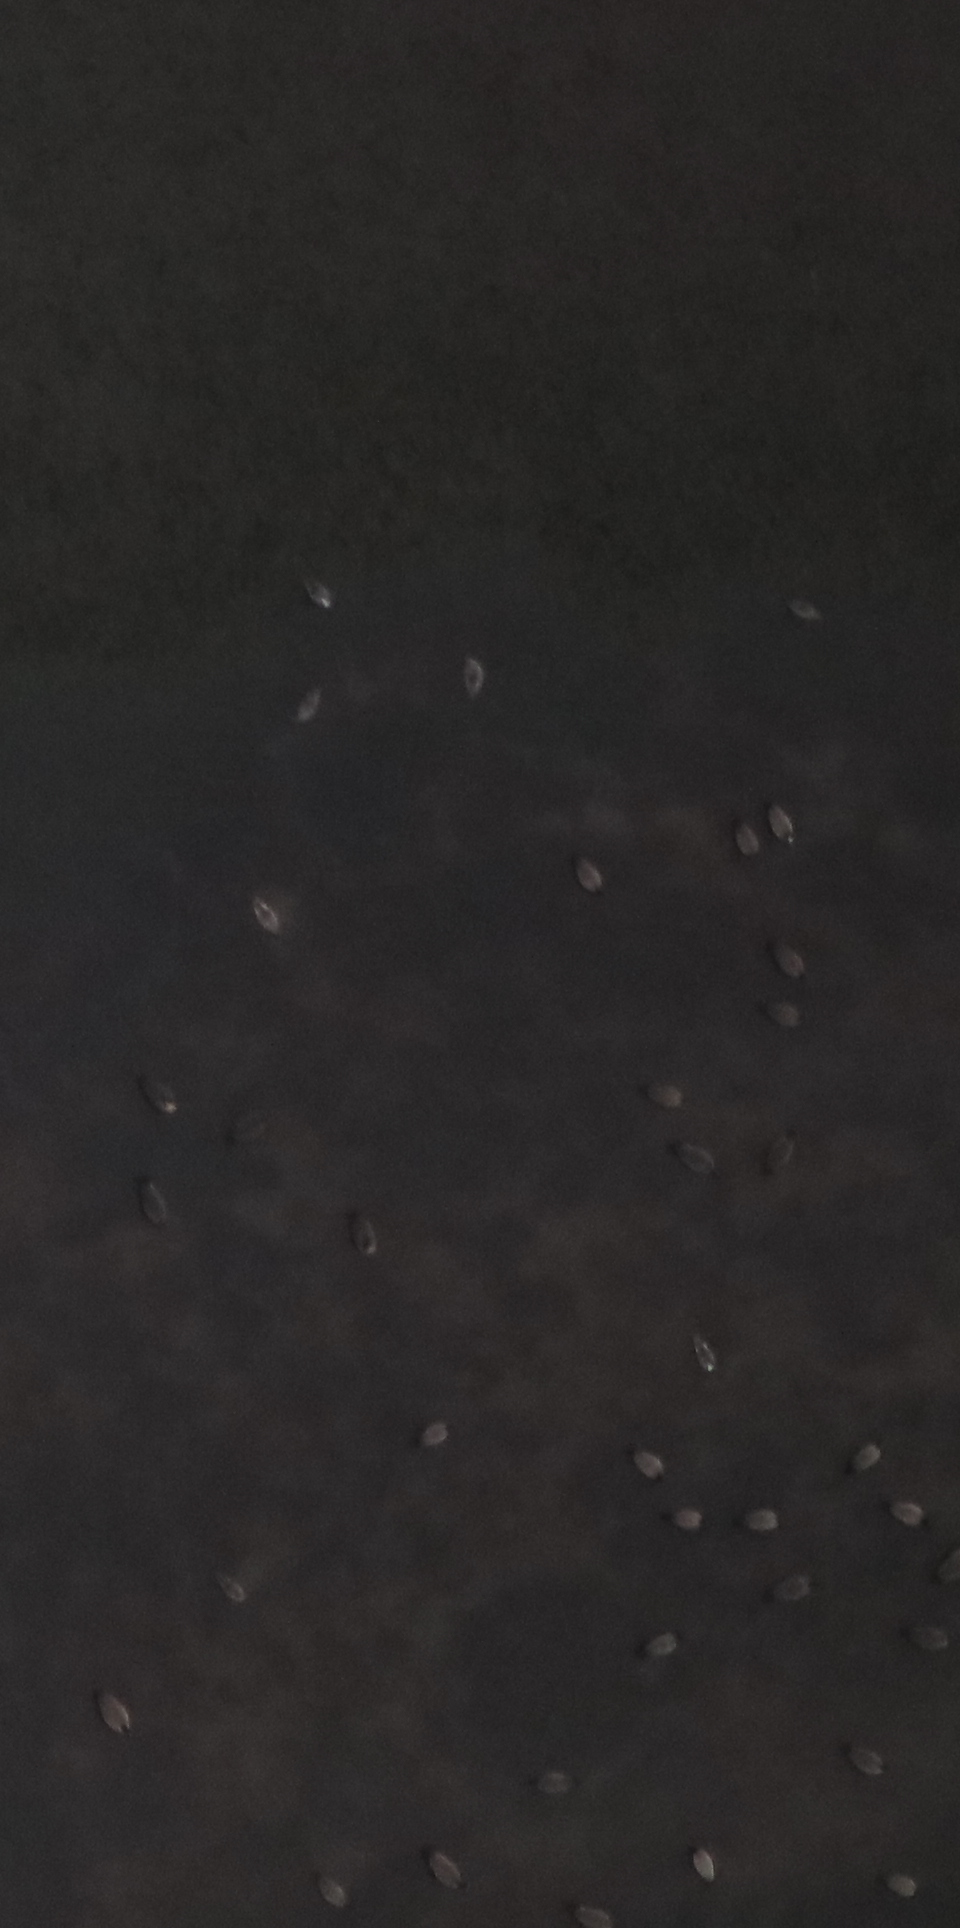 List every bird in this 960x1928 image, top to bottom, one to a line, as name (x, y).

brant (321, 598)
brant (802, 606)
brant (475, 680)
brant (310, 711)
Canada goose (776, 821)
Canada goose (750, 838)
Canada goose (588, 877)
brant (267, 919)
Canada goose (785, 962)
Canada goose (788, 1016)
Canada goose (665, 1095)
Canada goose (165, 1097)
Canada goose (781, 1152)
Canada goose (701, 1162)
Canada goose (154, 1196)
Canada goose (364, 1236)
brant (701, 1358)
Canada goose (433, 1433)
Canada goose (868, 1460)
Canada goose (650, 1464)
Canada goose (908, 1512)
Canada goose (763, 1520)
Canada goose (684, 1522)
brant (238, 1584)
Canada goose (794, 1587)
Canada goose (934, 1631)
Canada goose (658, 1639)
Canada goose (116, 1715)
Canada goose (860, 1757)
Canada goose (562, 1778)
Canada goose (706, 1858)
Canada goose (444, 1872)
Canada goose (896, 1885)
Canada goose (337, 1887)
Canada goose (591, 1915)